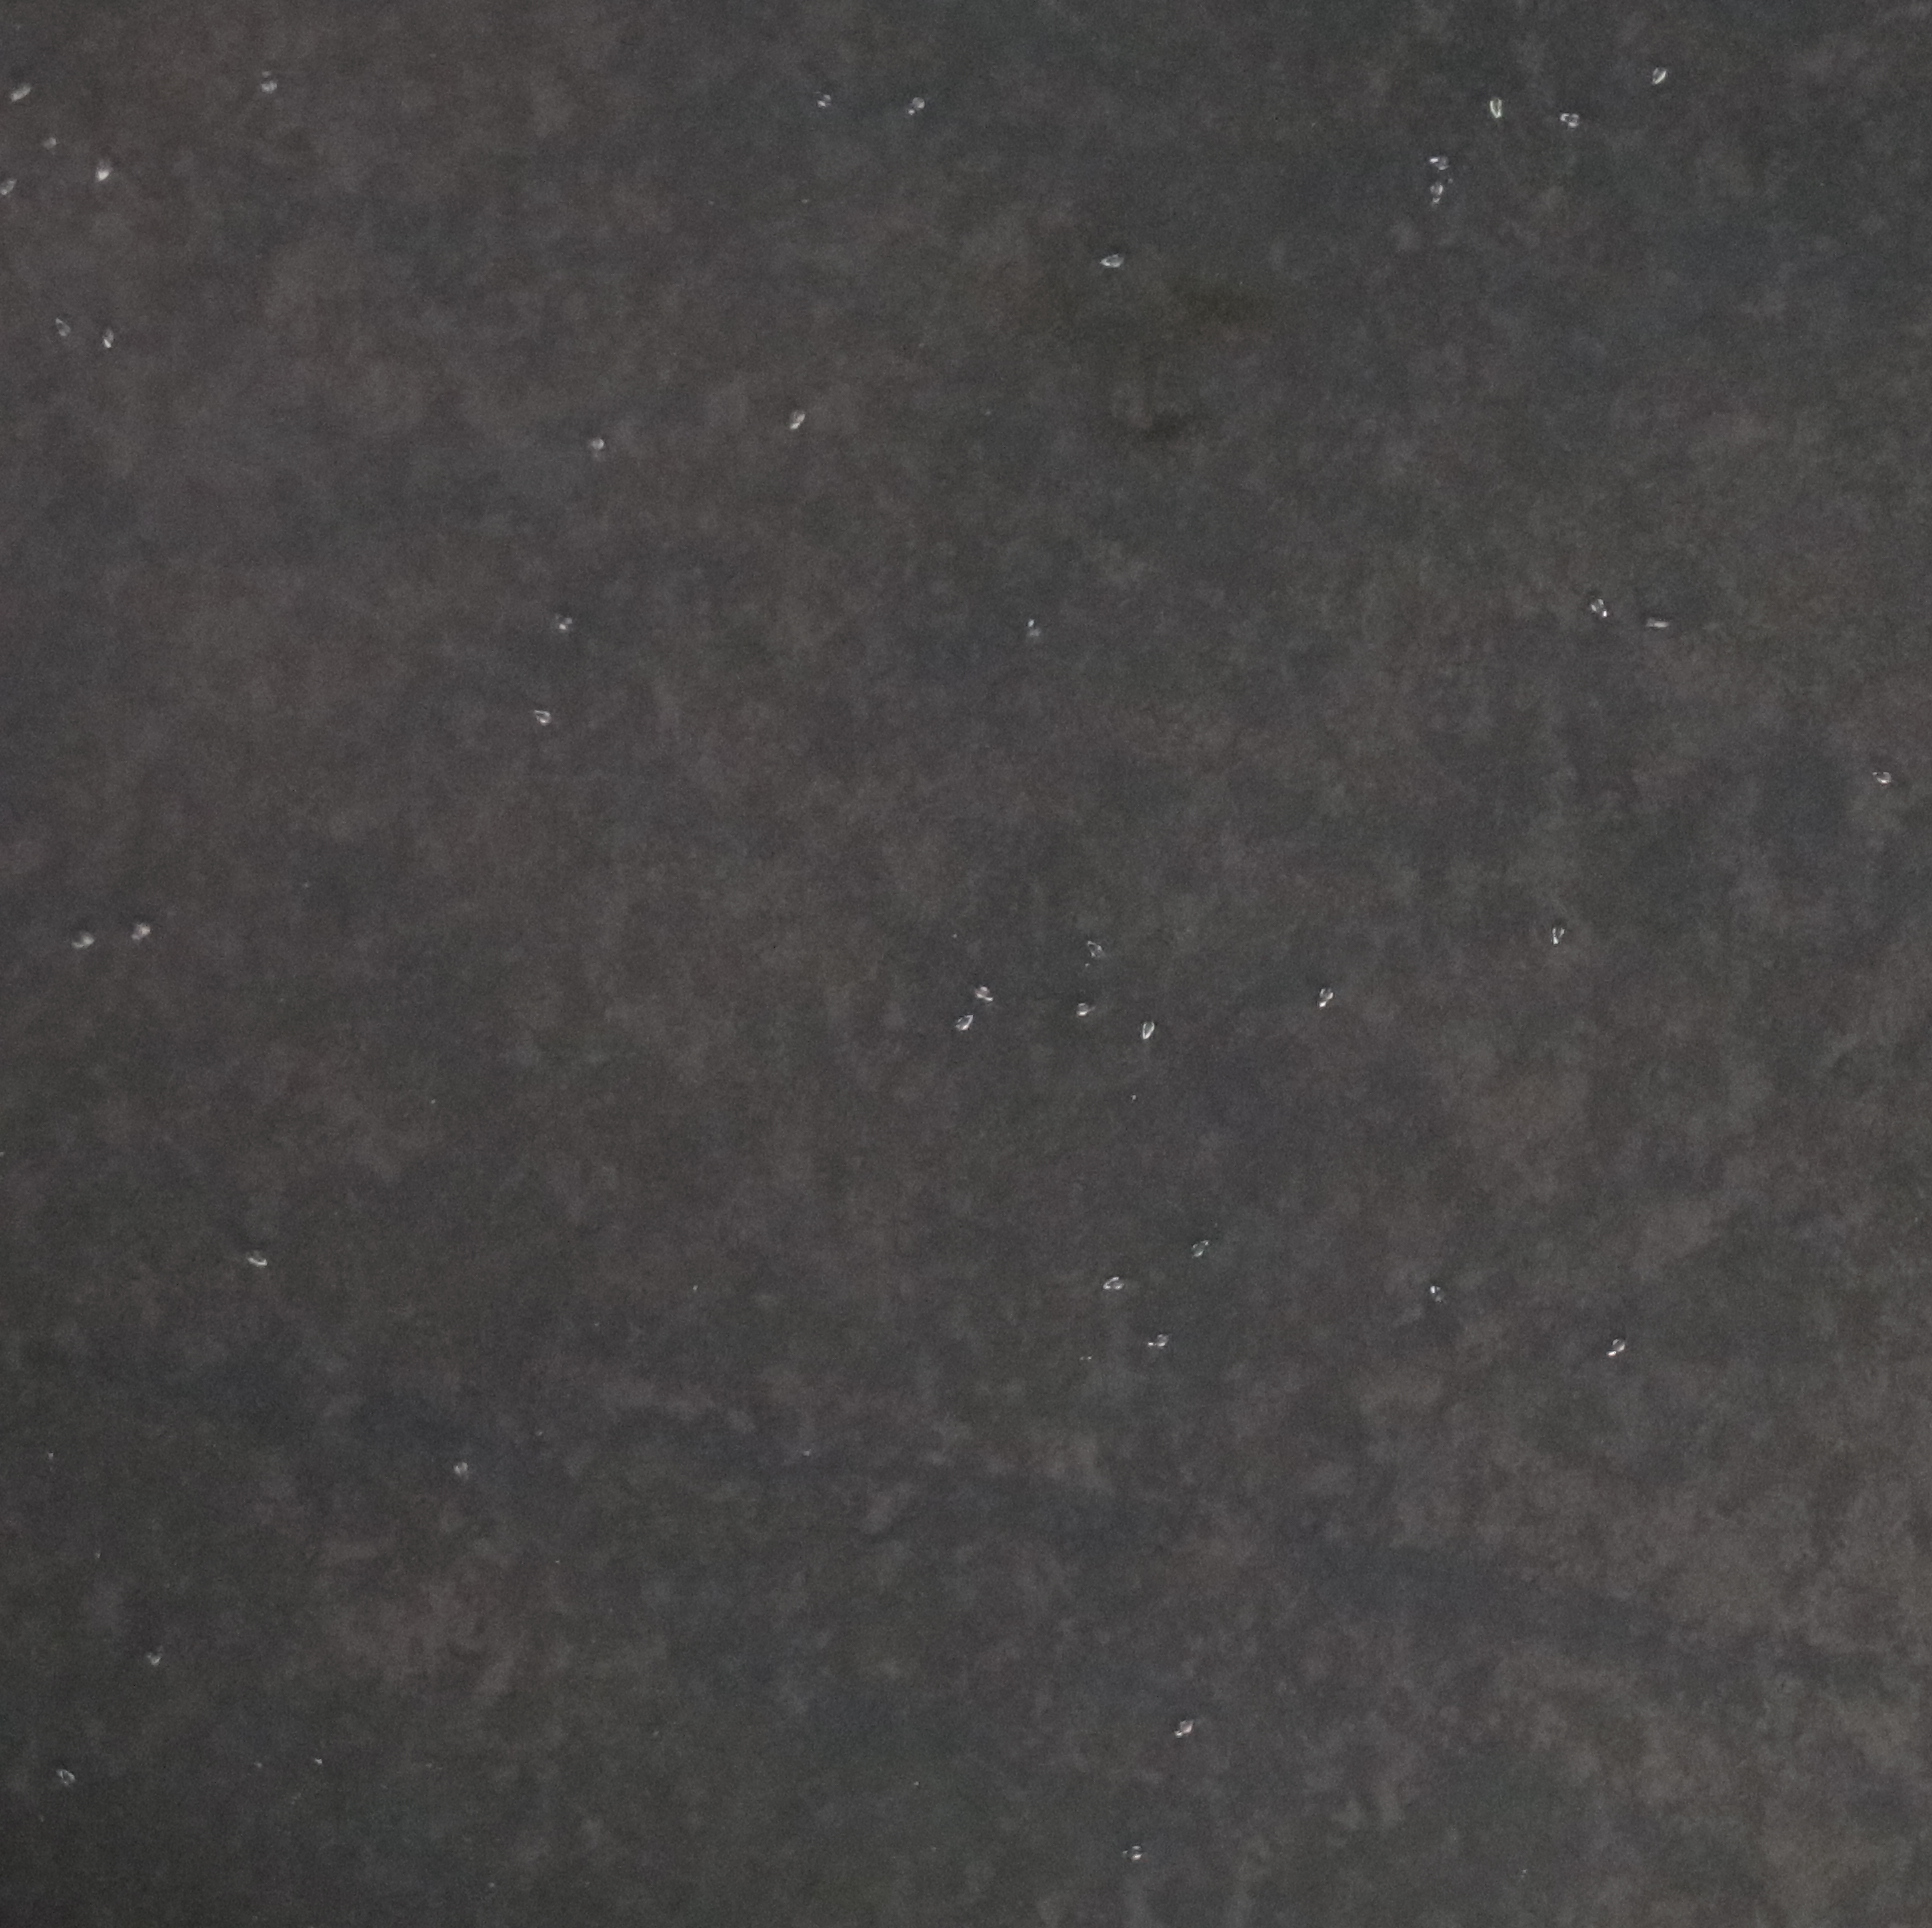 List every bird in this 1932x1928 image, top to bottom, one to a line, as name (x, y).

brant (1658, 75)
brant (266, 83)
brant (14, 90)
brant (826, 99)
brant (916, 104)
brant (1496, 107)
brant (1573, 120)
brant (52, 141)
brant (1439, 160)
brant (105, 169)
brant (5, 185)
brant (1436, 194)
brant (1114, 259)
brant (62, 324)
brant (105, 336)
brant (799, 417)
brant (596, 442)
brant (1599, 608)
brant (562, 617)
brant (1657, 618)
brant (1031, 626)
brant (540, 714)
brant (1883, 777)
brant (140, 927)
brant (1558, 933)
brant (84, 940)
brant (1095, 950)
brant (983, 991)
brant (1326, 996)
brant (1084, 1009)
brant (964, 1022)
brant (1148, 1029)
brant (1200, 1248)
brant (253, 1258)
brant (1114, 1284)
brant (1436, 1290)
brant (1161, 1340)
brant (1617, 1346)
brant (463, 1471)
brant (153, 1658)
brant (1185, 1726)
brant (65, 1774)
brant (1134, 1853)